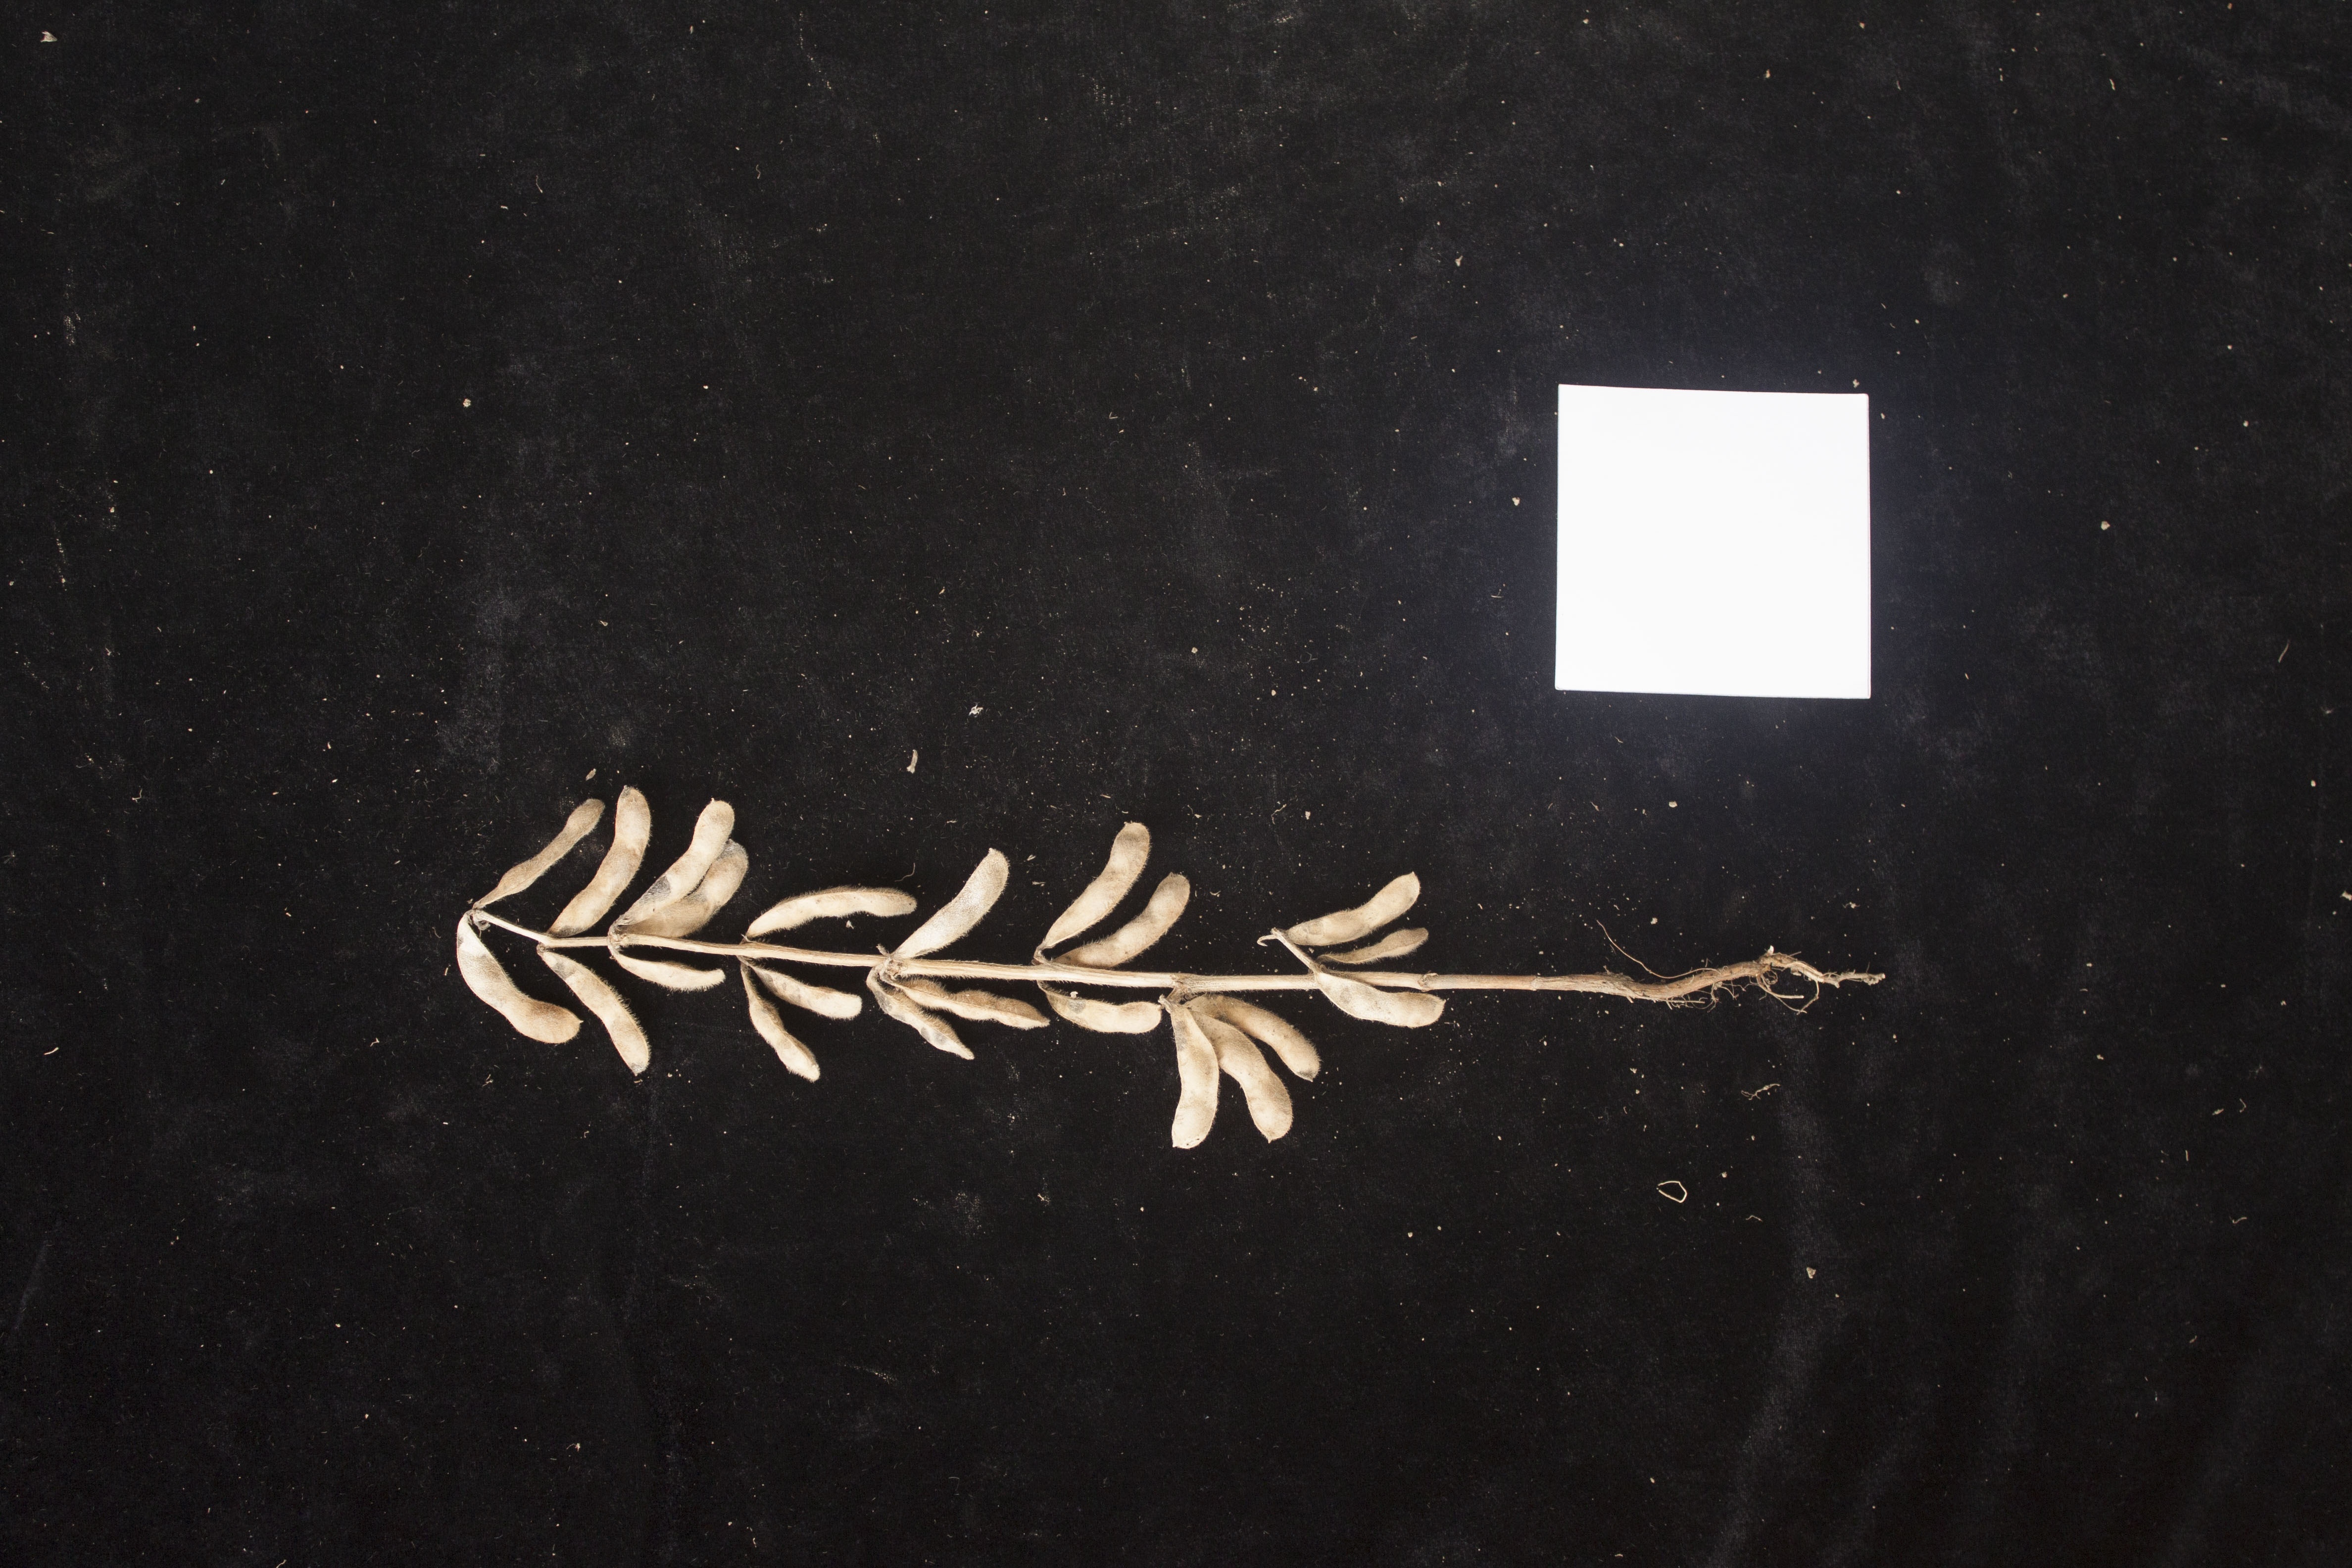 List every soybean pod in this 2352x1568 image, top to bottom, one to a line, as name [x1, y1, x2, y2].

soybean pod [551, 787, 651, 938]
soybean pod [476, 800, 605, 908]
soybean pod [618, 803, 735, 925]
soybean pod [1039, 822, 1151, 952]
soybean pod [621, 842, 749, 937]
soybean pod [894, 848, 1008, 958]
soybean pod [1281, 872, 1418, 947]
soybean pod [1061, 875, 1189, 966]
soybean pod [747, 888, 916, 939]
soybean pod [456, 911, 581, 1045]
soybean pod [1322, 928, 1428, 965]
soybean pod [607, 951, 725, 990]
soybean pod [537, 954, 649, 1073]
soybean pod [743, 961, 863, 1022]
soybean pod [740, 970, 821, 1082]
soybean pod [1313, 972, 1442, 1029]
soybean pod [883, 980, 1050, 1030]
soybean pod [867, 985, 974, 1064]
soybean pod [1046, 994, 1160, 1033]
soybean pod [1179, 996, 1320, 1083]
soybean pod [1159, 1004, 1220, 1151]
soybean pod [1191, 1014, 1293, 1140]